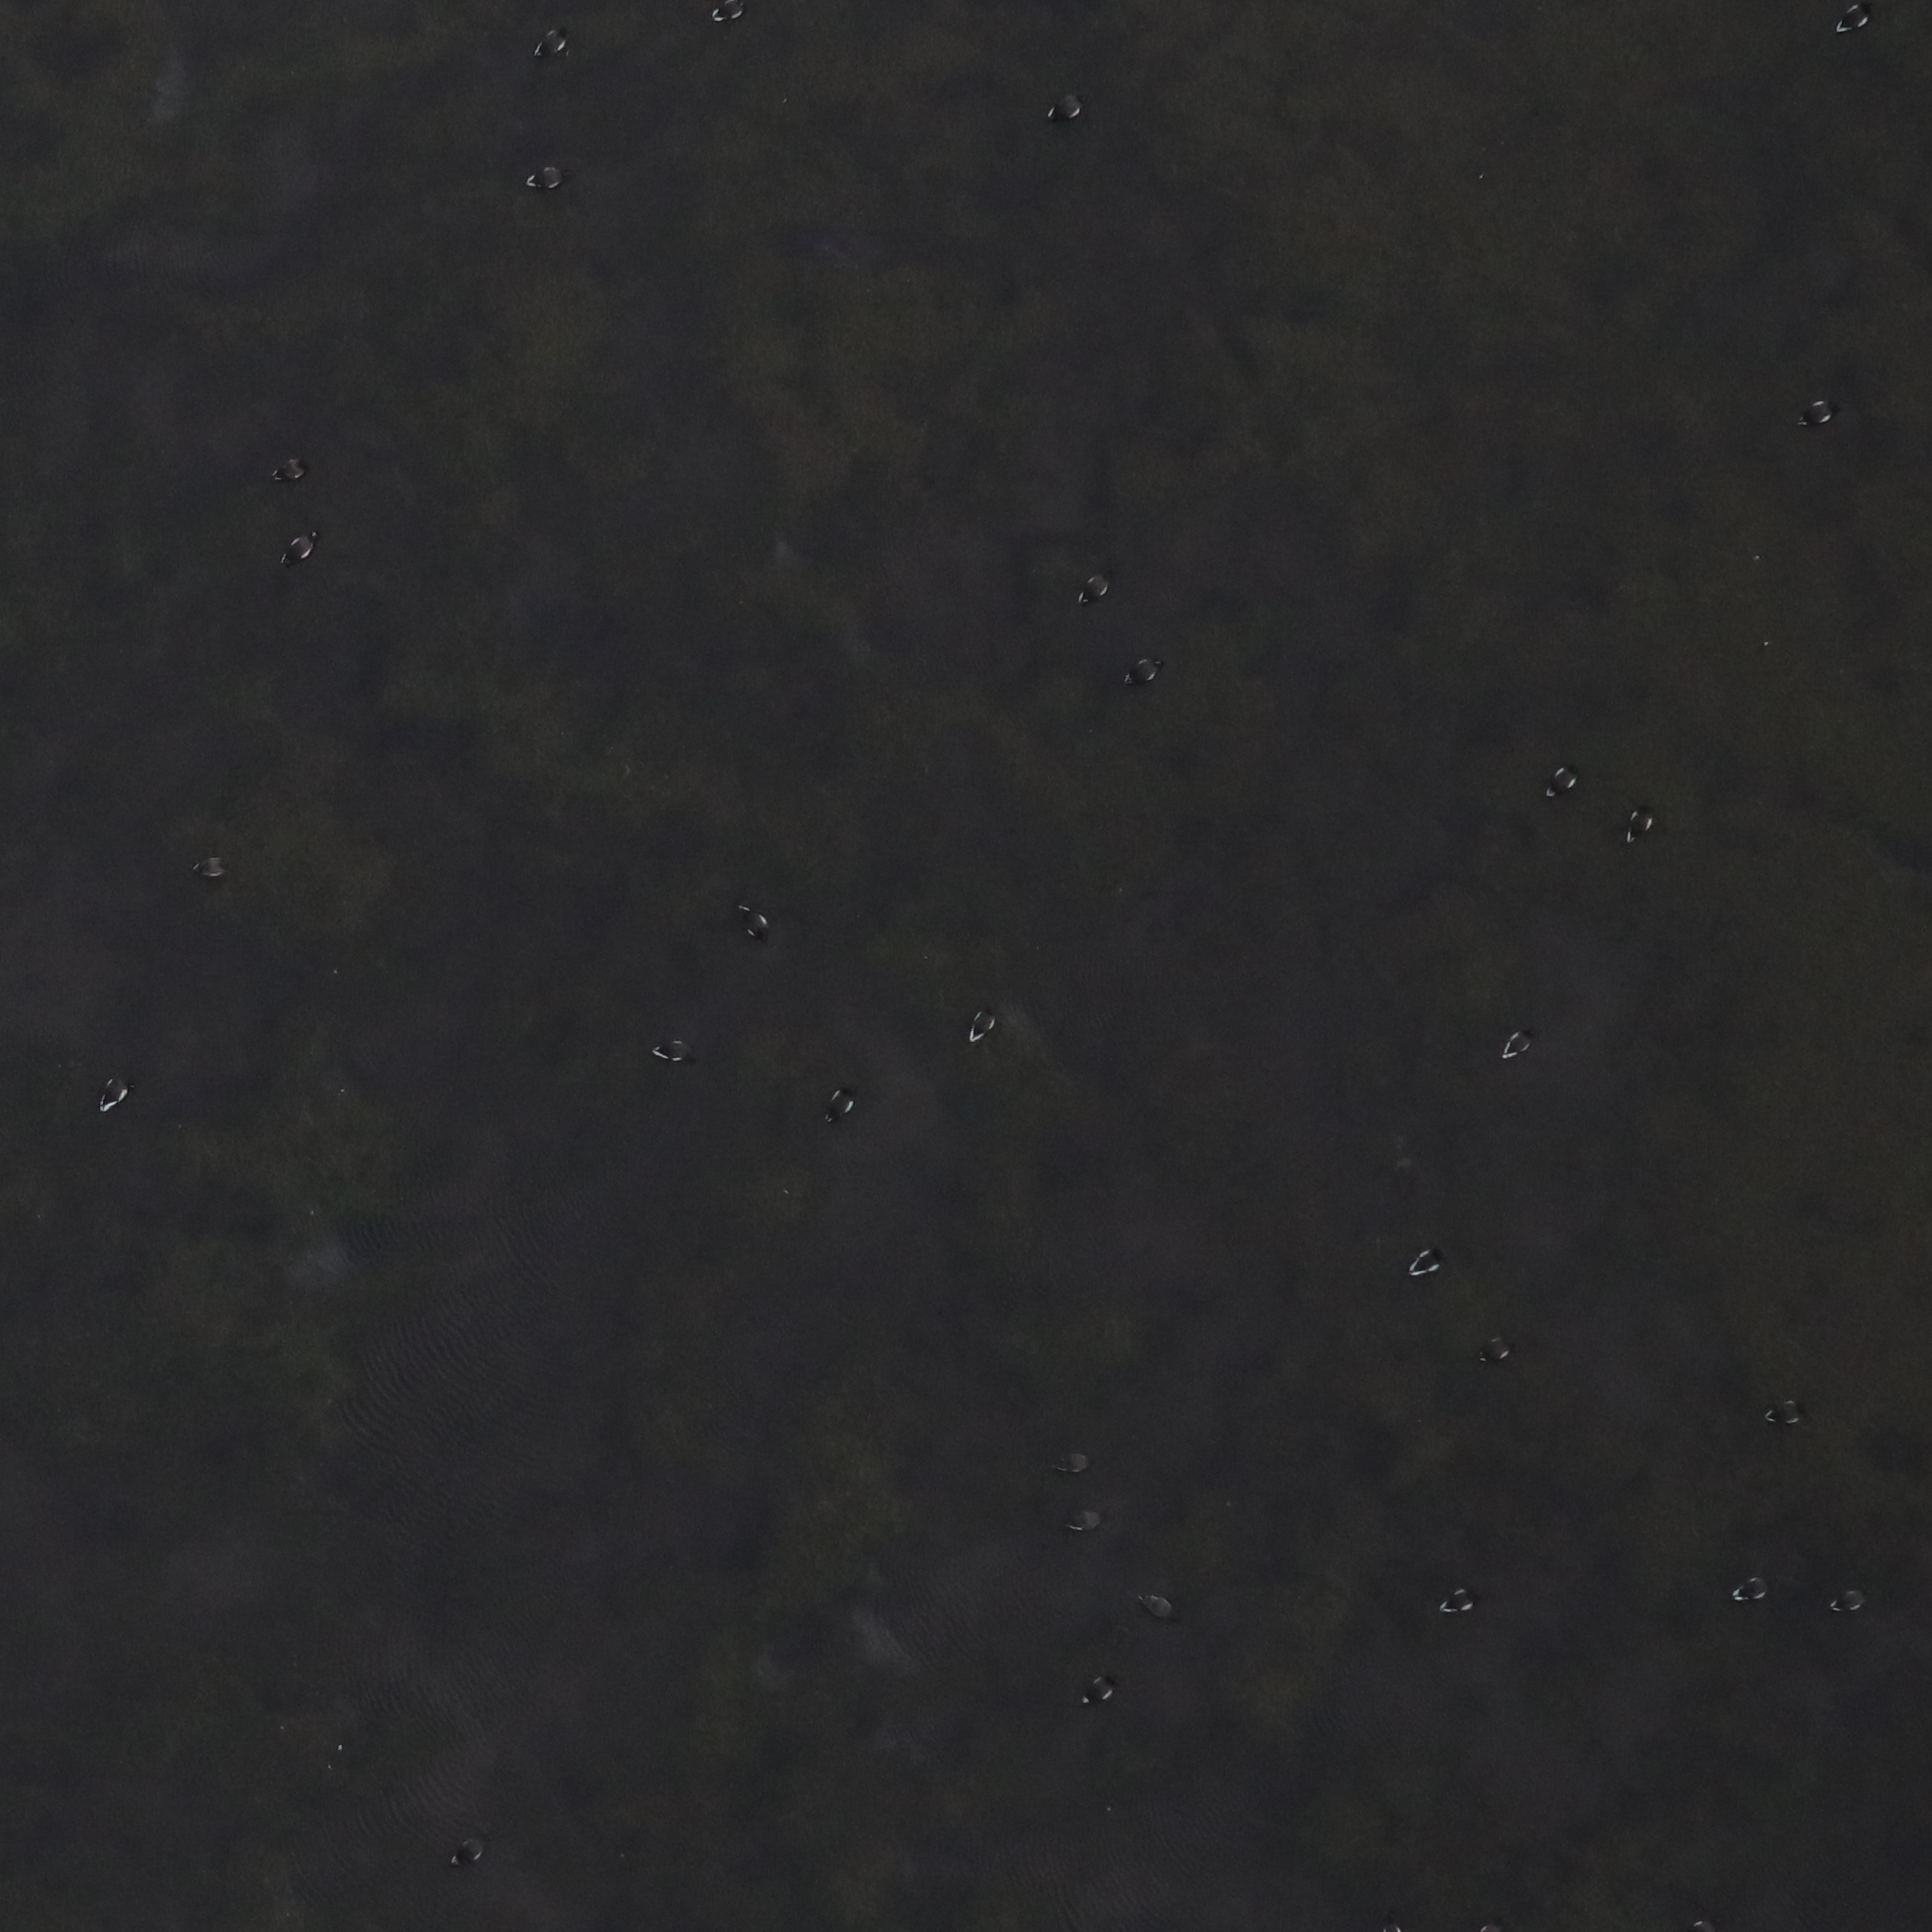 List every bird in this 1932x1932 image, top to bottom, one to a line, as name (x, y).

brant (728, 10)
brant (1854, 16)
brant (551, 43)
brant (1067, 104)
brant (546, 178)
brant (1820, 413)
brant (289, 470)
brant (300, 548)
brant (1094, 589)
brant (1145, 670)
brant (1564, 782)
brant (1639, 823)
brant (213, 867)
brant (756, 925)
brant (982, 1025)
brant (1516, 1045)
brant (671, 1052)
brant (114, 1092)
brant (840, 1105)
brant (1425, 1263)
brant (1493, 1348)
brant (1787, 1414)
brant (1070, 1461)
brant (1086, 1521)
brant (1750, 1590)
brant (1849, 1601)
brant (1459, 1602)
brant (1158, 1608)
brant (1101, 1688)
brant (469, 1850)